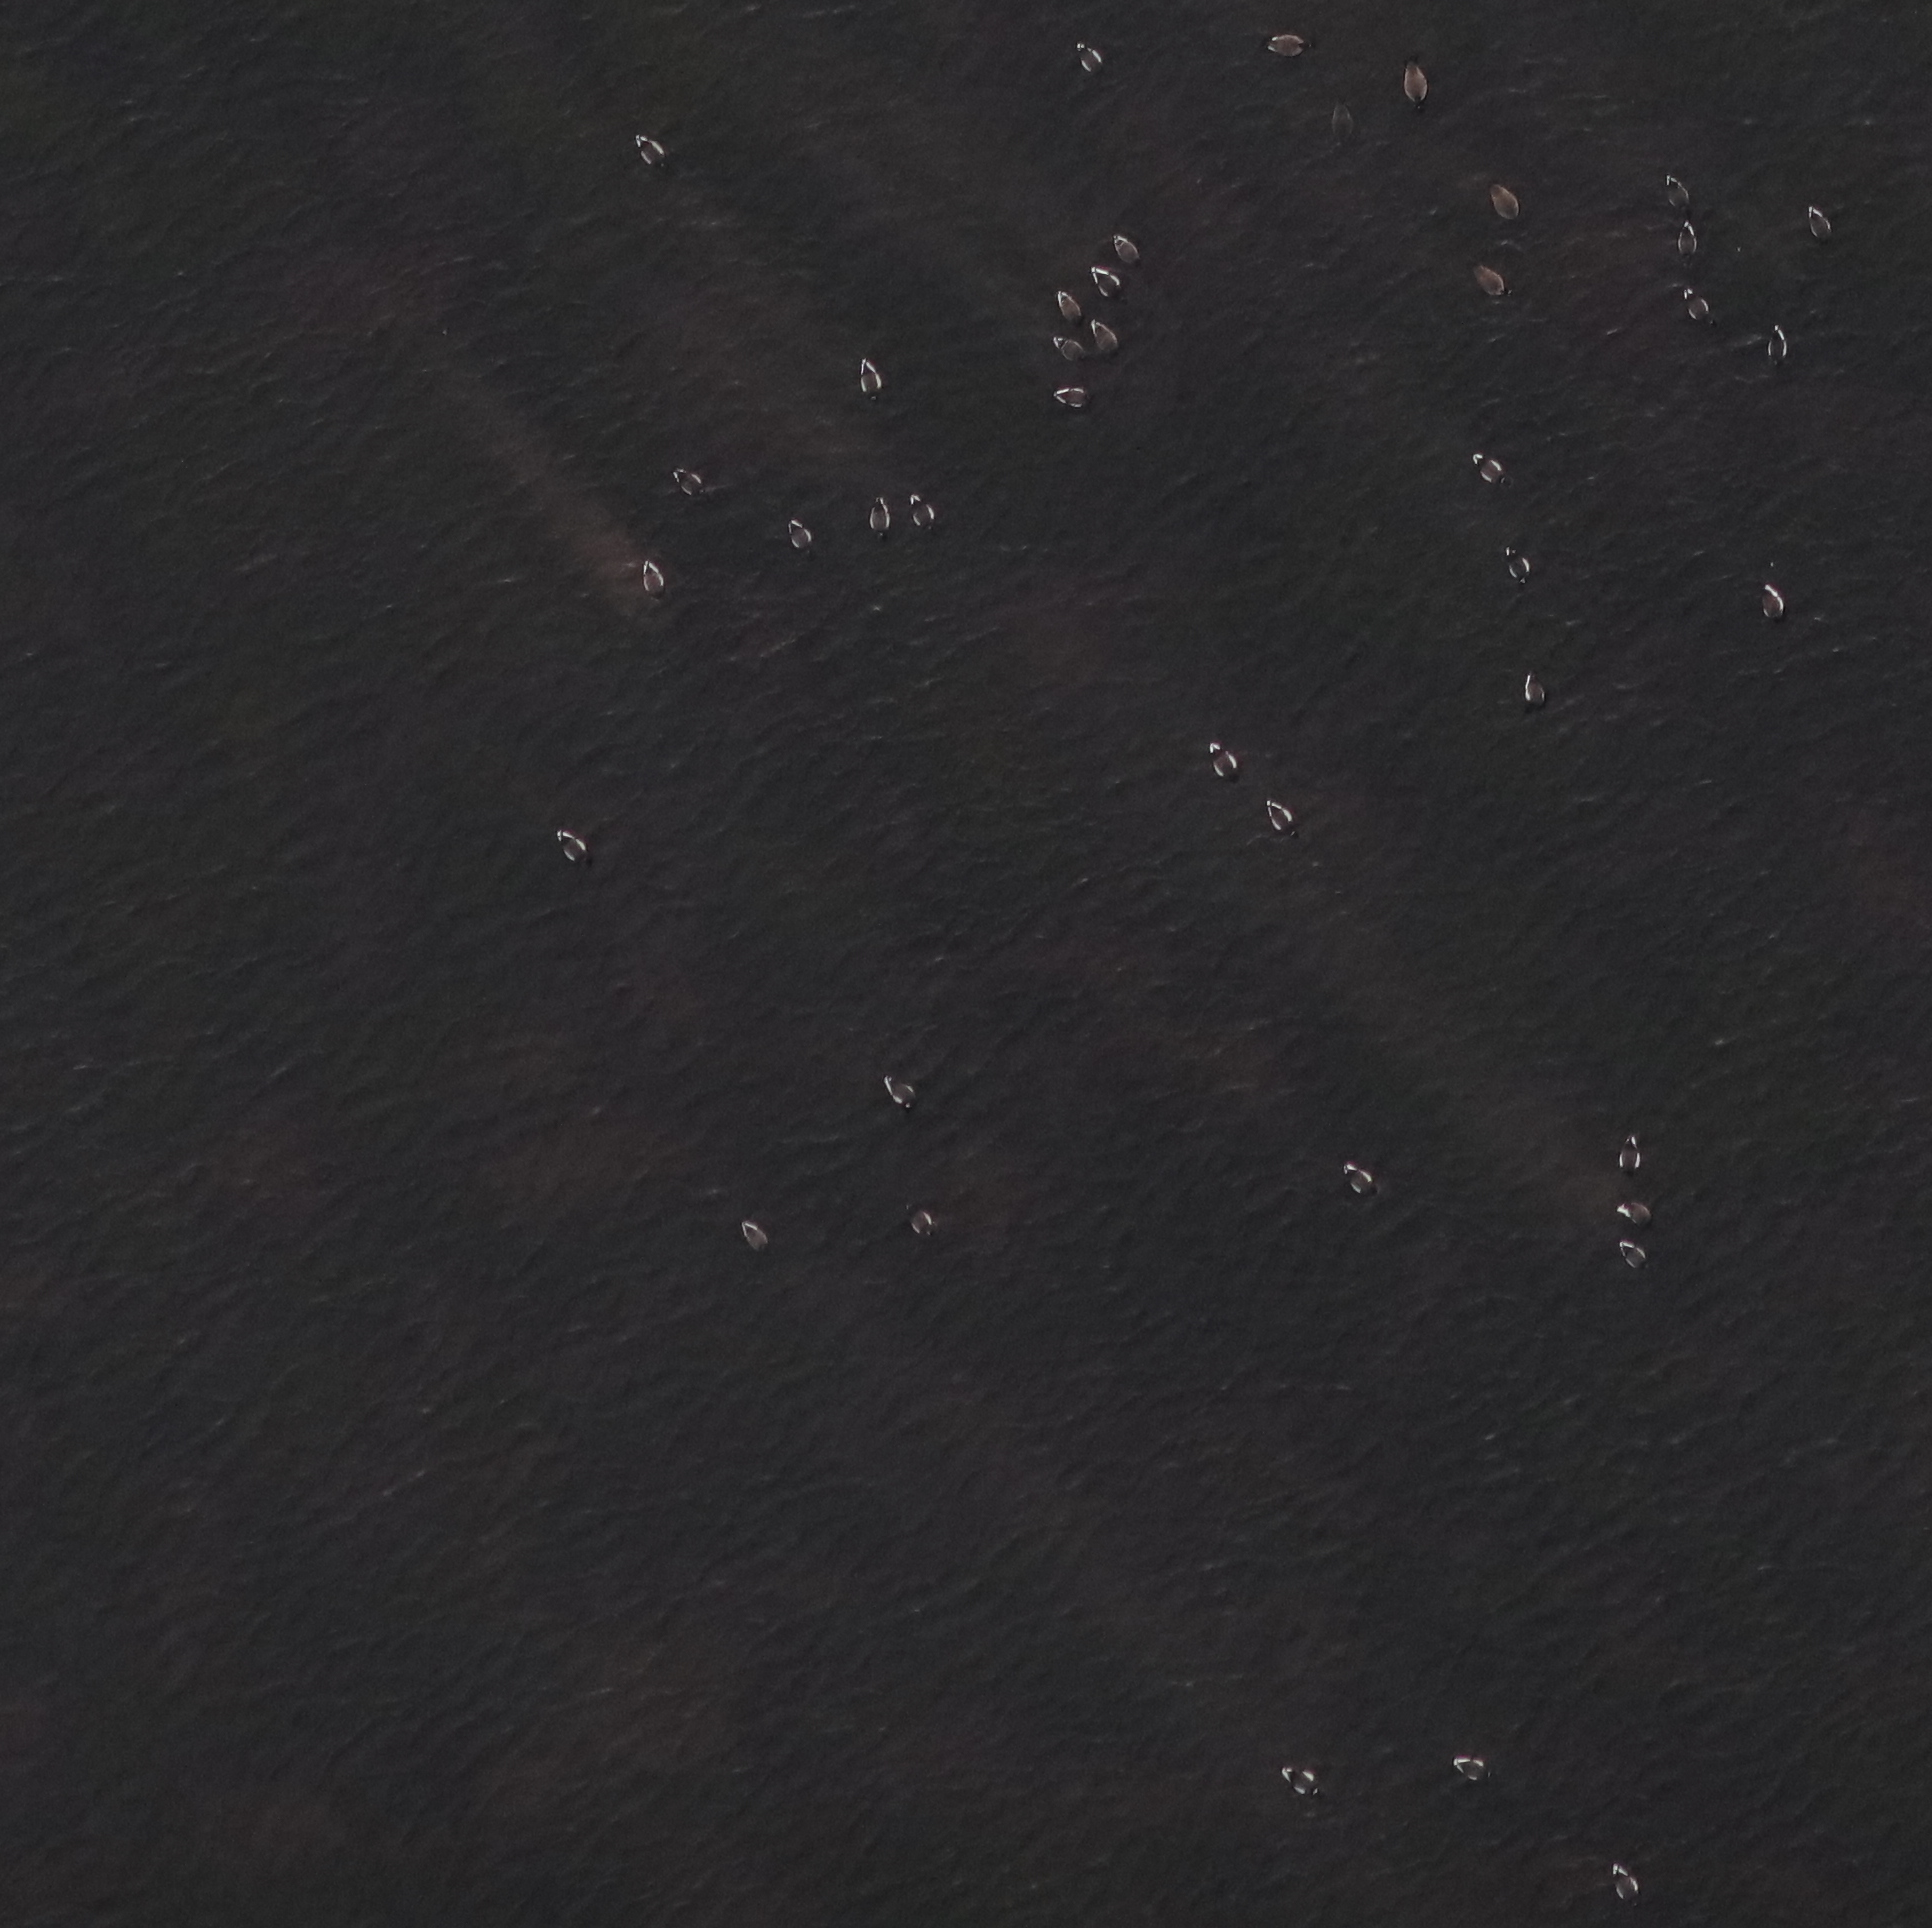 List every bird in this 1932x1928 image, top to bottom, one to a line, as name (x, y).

Canada goose (1288, 45)
brant (1090, 58)
Canada goose (1417, 86)
Canada goose (1342, 125)
brant (653, 152)
brant (1678, 193)
Canada goose (1505, 202)
brant (1821, 224)
brant (1688, 242)
brant (1123, 252)
brant (1110, 281)
Canada goose (1490, 281)
brant (1068, 306)
brant (1697, 306)
brant (1106, 337)
brant (1779, 344)
brant (1073, 350)
brant (871, 382)
brant (1073, 399)
brant (1491, 470)
brant (690, 483)
brant (918, 512)
brant (879, 518)
brant (800, 537)
brant (1517, 566)
brant (654, 581)
brant (1773, 604)
brant (1534, 691)
brant (1223, 763)
brant (1280, 818)
brant (574, 849)
brant (901, 1092)
brant (1630, 1156)
brant (1361, 1181)
brant (1637, 1214)
brant (920, 1223)
brant (756, 1239)
brant (1634, 1258)
brant (1474, 1769)
brant (1302, 1782)
brant (1624, 1885)